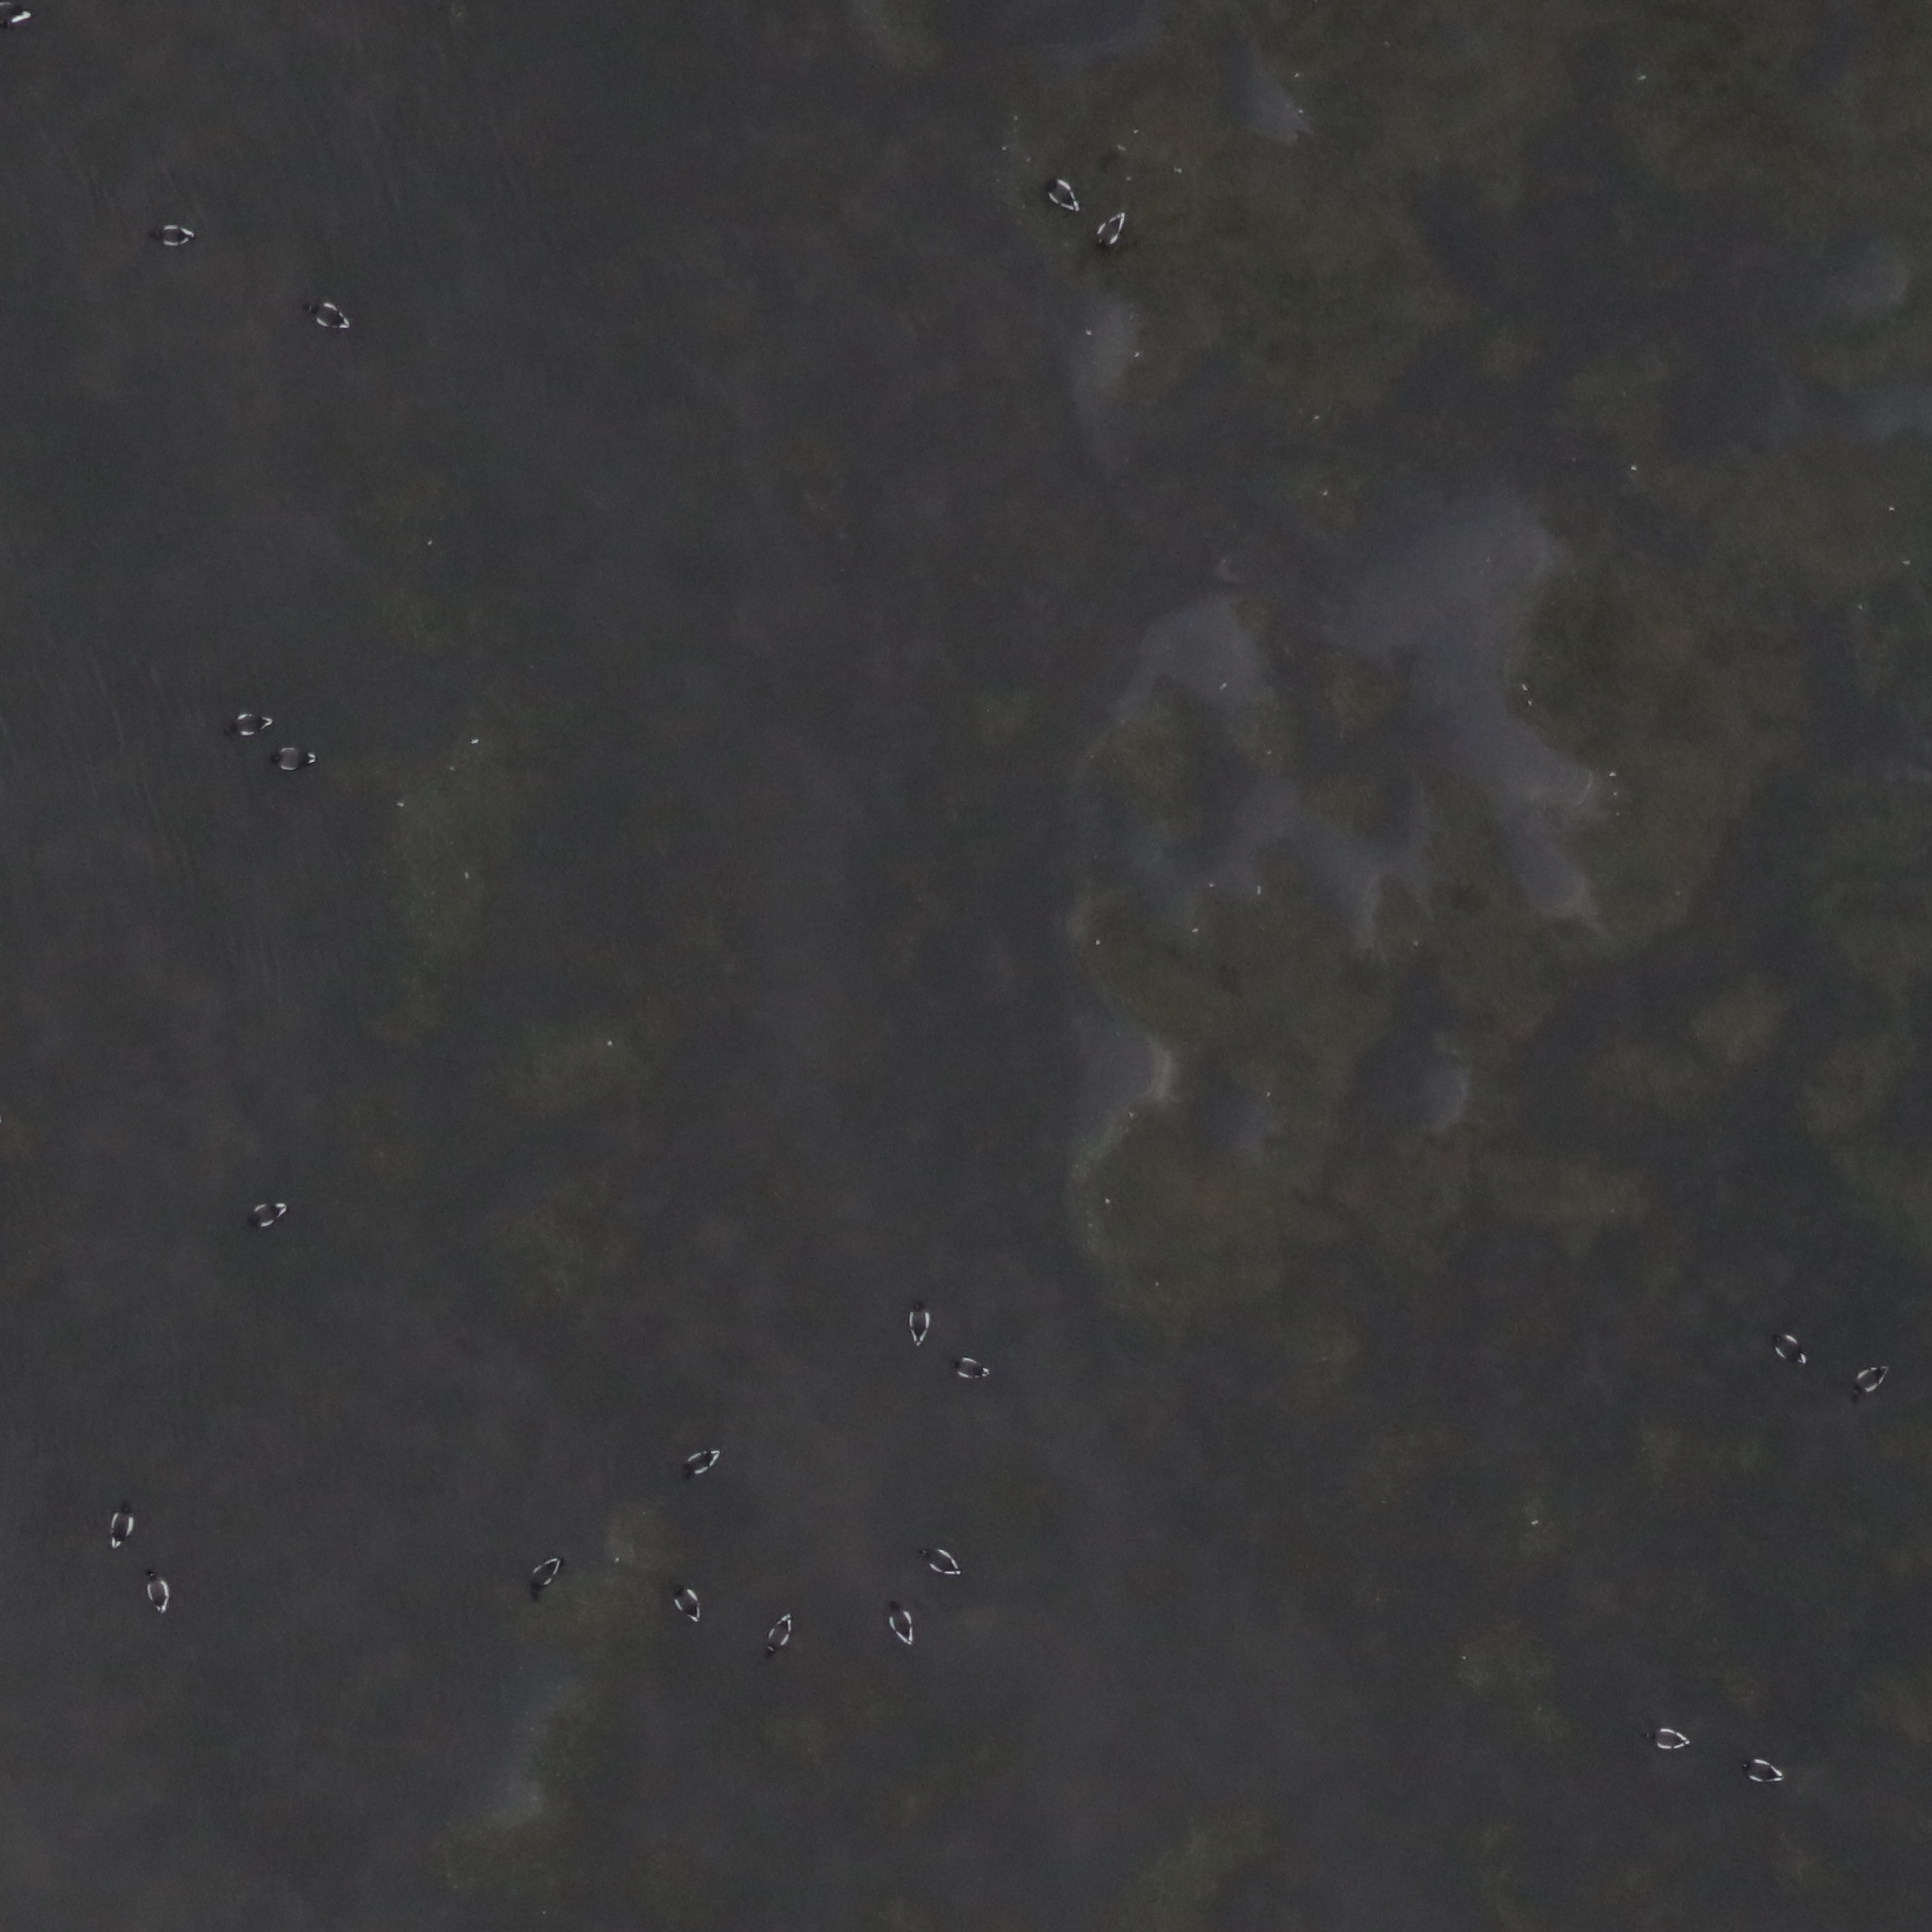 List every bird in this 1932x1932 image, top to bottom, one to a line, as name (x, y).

brant (3, 16)
brant (1062, 195)
brant (1112, 229)
brant (173, 236)
brant (330, 314)
brant (254, 731)
brant (294, 760)
brant (268, 1215)
brant (919, 1322)
brant (1789, 1348)
brant (973, 1366)
brant (1869, 1382)
brant (697, 1465)
brant (121, 1526)
brant (943, 1560)
brant (545, 1575)
brant (157, 1590)
brant (688, 1603)
brant (901, 1623)
brant (777, 1632)
brant (1661, 1740)
brant (1761, 1773)